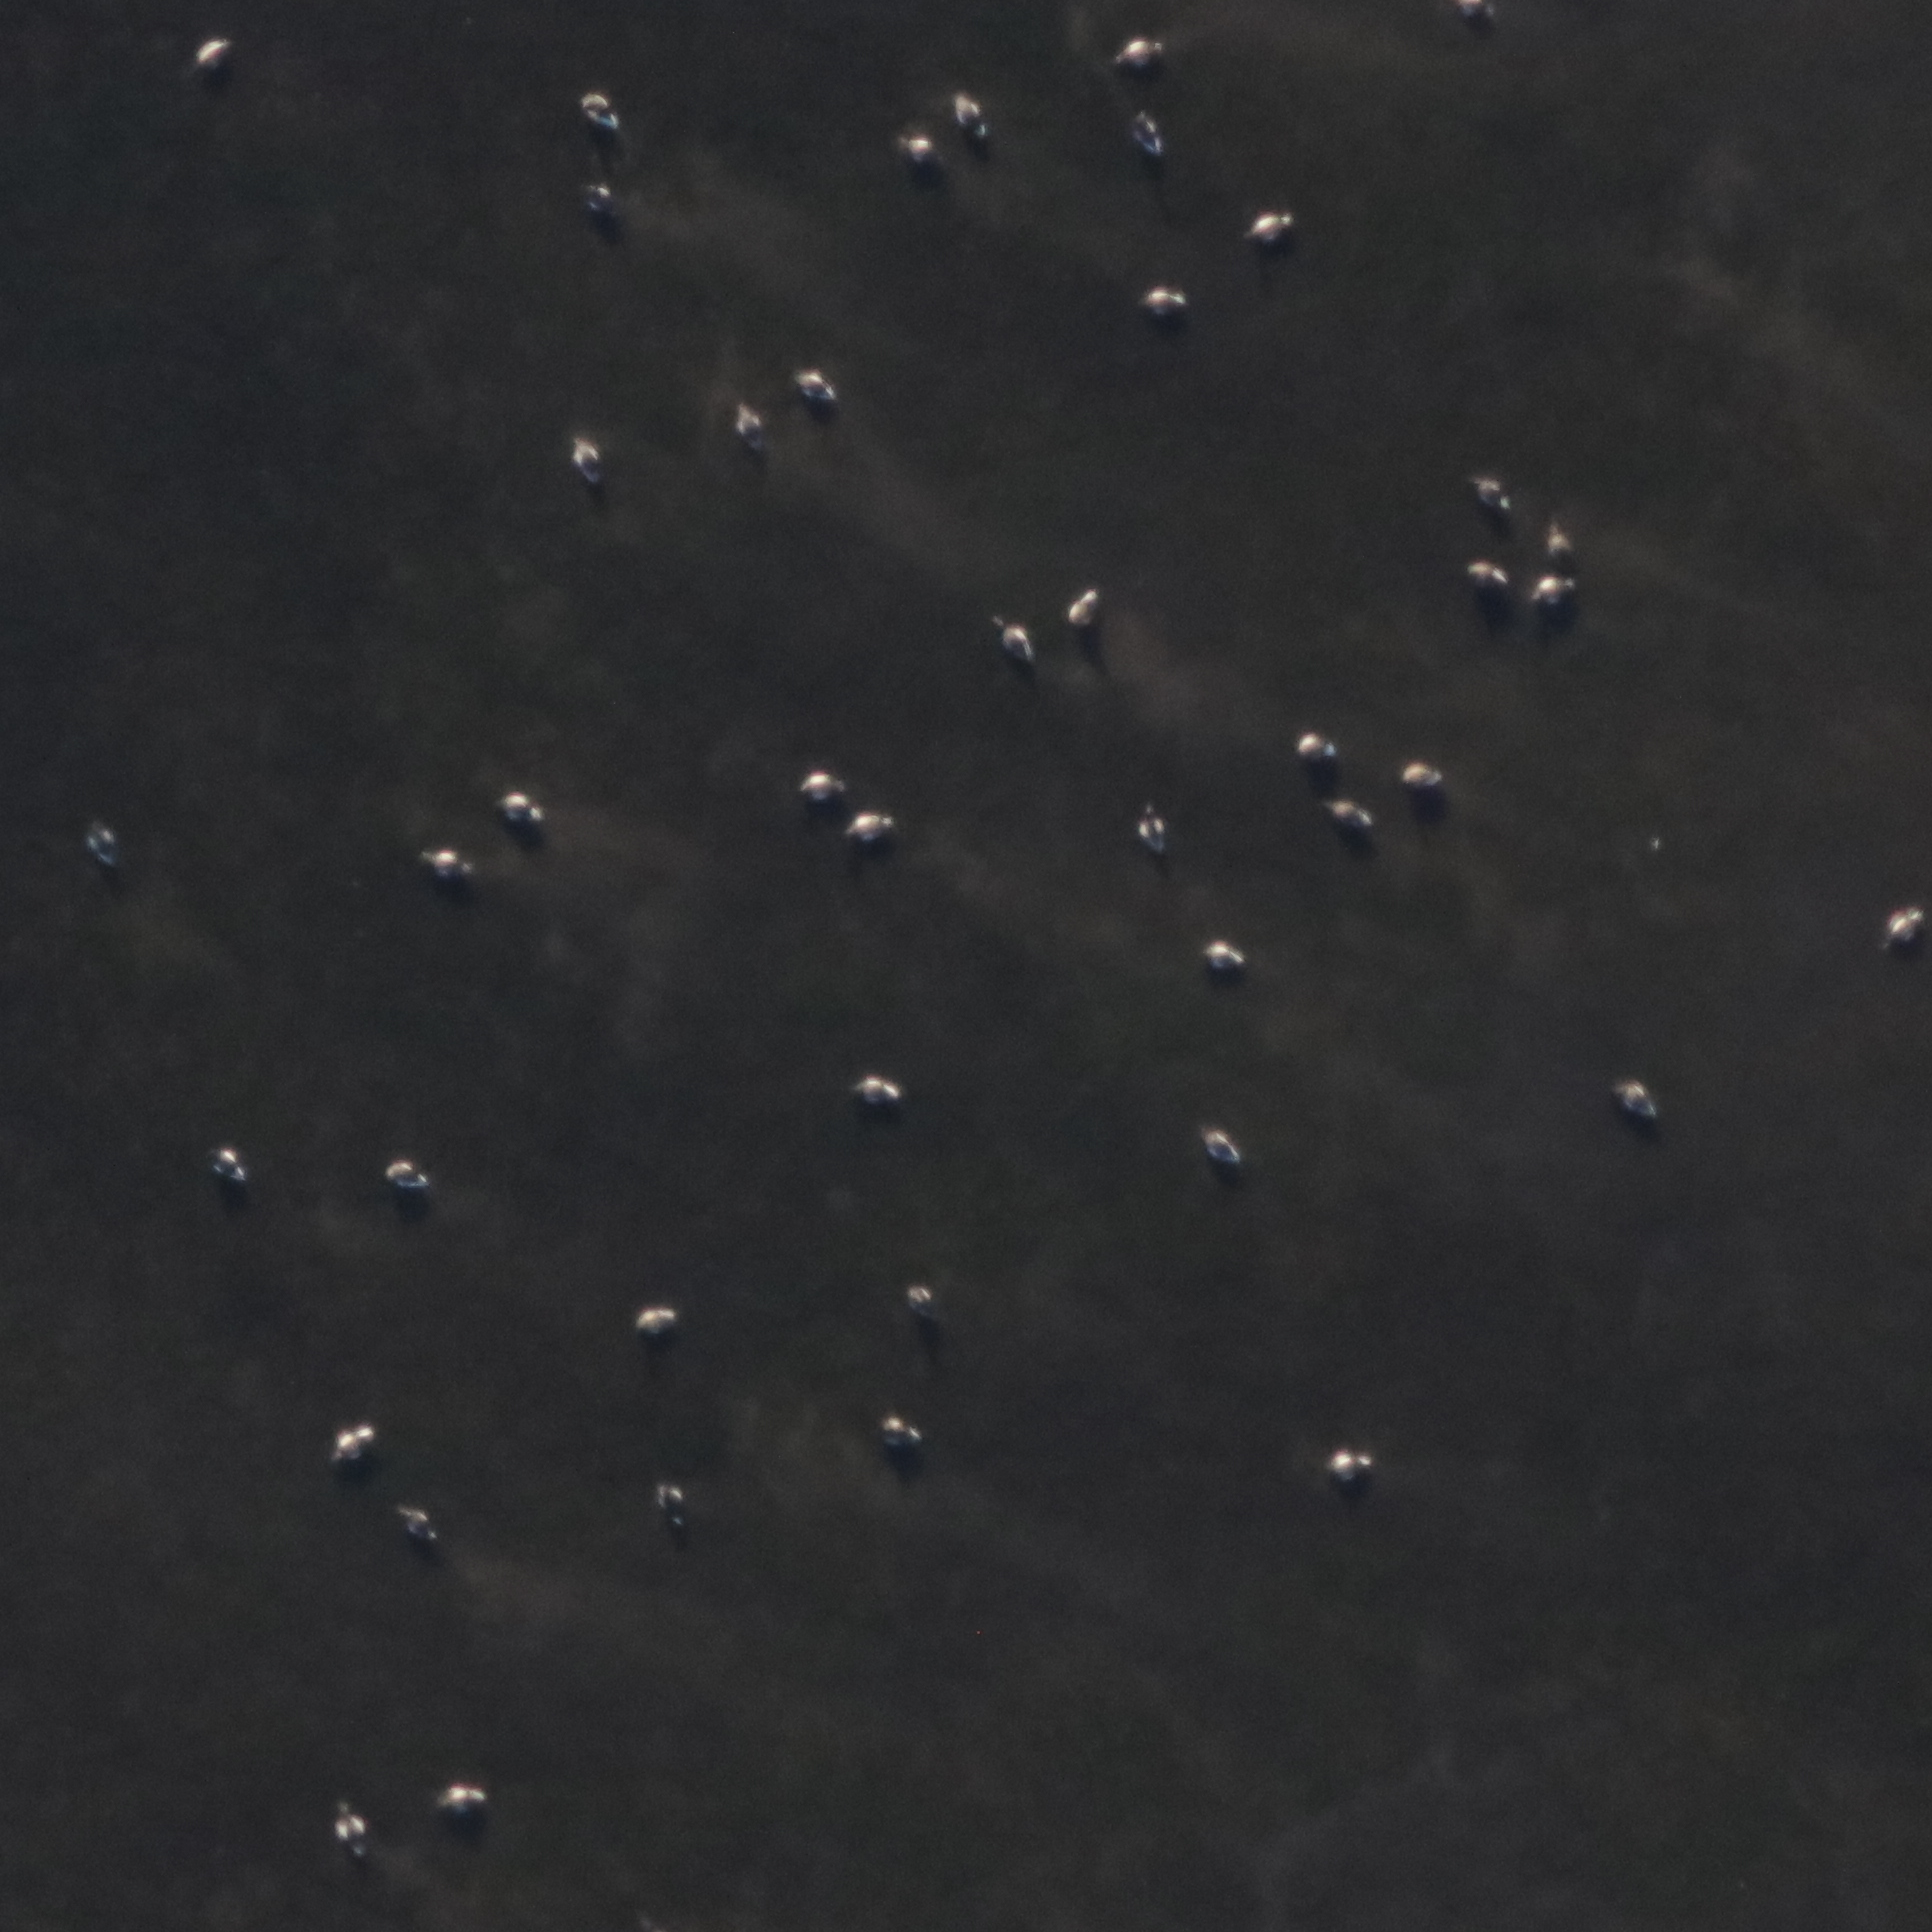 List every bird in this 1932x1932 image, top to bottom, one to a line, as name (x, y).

brant (1483, 3)
other bird (217, 52)
brant (1140, 56)
brant (600, 109)
brant (968, 116)
brant (1144, 131)
brant (916, 149)
brant (596, 187)
brant (1270, 232)
brant (1165, 303)
brant (813, 387)
brant (748, 423)
brant (573, 458)
brant (1493, 486)
brant (1564, 547)
brant (1490, 574)
brant (1552, 589)
brant (1089, 613)
brant (1016, 643)
brant (1317, 747)
brant (1419, 776)
brant (821, 791)
brant (519, 809)
brant (1346, 813)
brant (870, 830)
brant (1151, 831)
brant (99, 842)
brant (444, 866)
brant (1905, 927)
brant (1224, 957)
brant (876, 1091)
brant (1640, 1104)
brant (1217, 1147)
brant (226, 1164)
brant (405, 1175)
brant (923, 1305)
brant (650, 1312)
brant (900, 1432)
brant (351, 1446)
brant (1349, 1463)
brant (657, 1506)
brant (415, 1521)
brant (461, 1799)
brant (349, 1830)